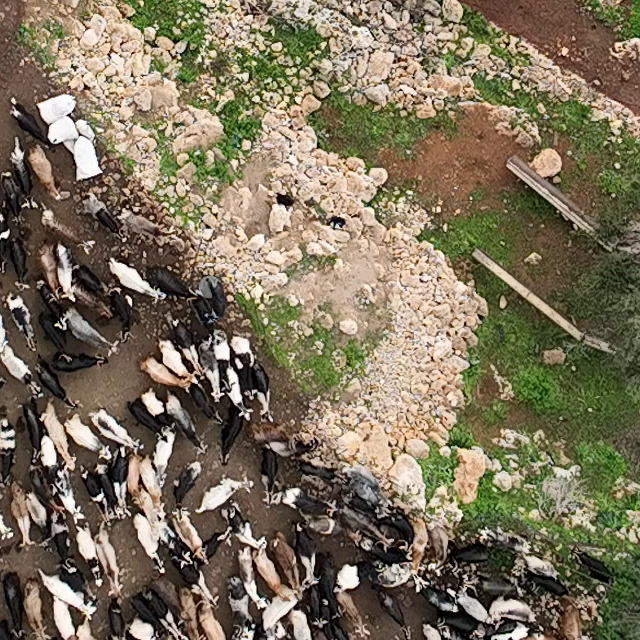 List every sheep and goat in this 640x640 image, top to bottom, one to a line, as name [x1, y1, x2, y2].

goat [11, 107, 57, 151]
goat [9, 135, 38, 209]
goat [28, 144, 59, 200]
goat [0, 154, 5, 207]
goat [0, 172, 25, 226]
goat [85, 193, 127, 244]
goat [0, 206, 9, 274]
goat [42, 207, 97, 255]
goat [117, 208, 175, 244]
goat [9, 237, 29, 290]
goat [39, 241, 62, 300]
goat [55, 243, 75, 300]
goat [110, 257, 166, 302]
goat [76, 263, 104, 295]
goat [147, 264, 195, 296]
goat [197, 274, 226, 316]
goat [35, 280, 67, 332]
goat [73, 281, 112, 316]
goat [113, 287, 138, 342]
goat [5, 291, 38, 353]
goat [188, 294, 217, 320]
goat [0, 298, 7, 354]
goat [66, 306, 120, 355]
goat [39, 313, 70, 360]
goat [173, 319, 206, 377]
goat [212, 326, 235, 395]
goat [230, 336, 256, 400]
goat [157, 338, 198, 385]
goat [1, 345, 41, 395]
goat [199, 348, 223, 401]
goat [52, 352, 109, 372]
goat [36, 355, 79, 410]
goat [137, 355, 189, 392]
goat [251, 360, 273, 423]
goat [226, 366, 251, 420]
goat [0, 373, 6, 402]
goat [188, 377, 222, 423]
goat [141, 388, 175, 432]
goat [165, 392, 208, 455]
goat [128, 398, 168, 443]
goat [21, 402, 42, 466]
goat [41, 402, 76, 470]
goat [220, 407, 244, 465]
goat [89, 409, 145, 455]
goat [64, 413, 112, 461]
goat [0, 418, 15, 485]
goat [154, 431, 174, 487]
goat [41, 435, 66, 492]
goat [271, 436, 319, 459]
goat [261, 440, 279, 507]
goat [114, 449, 129, 517]
goat [127, 456, 141, 497]
goat [140, 456, 163, 518]
goat [299, 459, 348, 485]
goat [95, 463, 123, 517]
goat [174, 463, 200, 520]
goat [342, 465, 393, 507]
goat [29, 466, 65, 519]
goat [80, 466, 114, 527]
goat [59, 469, 85, 520]
goat [196, 475, 253, 514]
goat [10, 479, 33, 547]
goat [353, 482, 391, 515]
goat [0, 483, 12, 539]
goat [135, 488, 160, 540]
goat [283, 489, 337, 513]
goat [26, 491, 48, 548]
goat [222, 502, 265, 548]
goat [298, 503, 337, 517]
goat [340, 506, 390, 547]
goat [50, 512, 76, 571]
goat [171, 512, 209, 565]
goat [134, 513, 166, 574]
goat [410, 513, 426, 574]
goat [376, 516, 413, 552]
goat [305, 518, 362, 546]
goat [76, 522, 103, 586]
goat [159, 522, 192, 566]
goat [428, 523, 447, 576]
goat [293, 524, 319, 589]
goat [381, 525, 403, 554]
goat [202, 526, 234, 559]
goat [479, 528, 531, 553]
goat [94, 530, 122, 596]
goat [271, 531, 303, 600]
goat [361, 539, 409, 562]
goat [447, 544, 489, 569]
goat [239, 547, 266, 609]
goat [571, 547, 615, 584]
goat [252, 549, 289, 600]
goat [316, 552, 343, 616]
goat [524, 555, 561, 580]
goat [333, 562, 386, 591]
goat [367, 562, 410, 587]
goat [182, 565, 219, 609]
goat [58, 567, 98, 604]
goat [38, 569, 96, 620]
goat [525, 570, 570, 596]
goat [2, 571, 26, 639]
goat [412, 574, 459, 613]
goat [229, 575, 253, 620]
goat [26, 577, 49, 639]
goat [463, 578, 520, 597]
goat [333, 585, 370, 636]
goat [179, 586, 199, 638]
goat [140, 587, 189, 639]
goat [307, 587, 328, 628]
goat [447, 588, 492, 624]
goat [377, 589, 410, 639]
goat [52, 595, 75, 639]
goat [561, 595, 582, 639]
goat [109, 597, 125, 639]
goat [127, 597, 170, 637]
goat [262, 597, 297, 639]
goat [319, 598, 335, 639]
goat [488, 598, 537, 621]
goat [200, 609, 227, 639]
goat [290, 610, 311, 639]
goat [436, 615, 479, 633]
goat [128, 616, 155, 639]
goat [0, 619, 12, 639]
goat [77, 620, 96, 639]
goat [470, 620, 515, 639]
goat [232, 621, 255, 639]
goat [333, 622, 345, 638]
goat [492, 623, 542, 639]
goat [422, 624, 441, 639]
goat [442, 626, 468, 639]